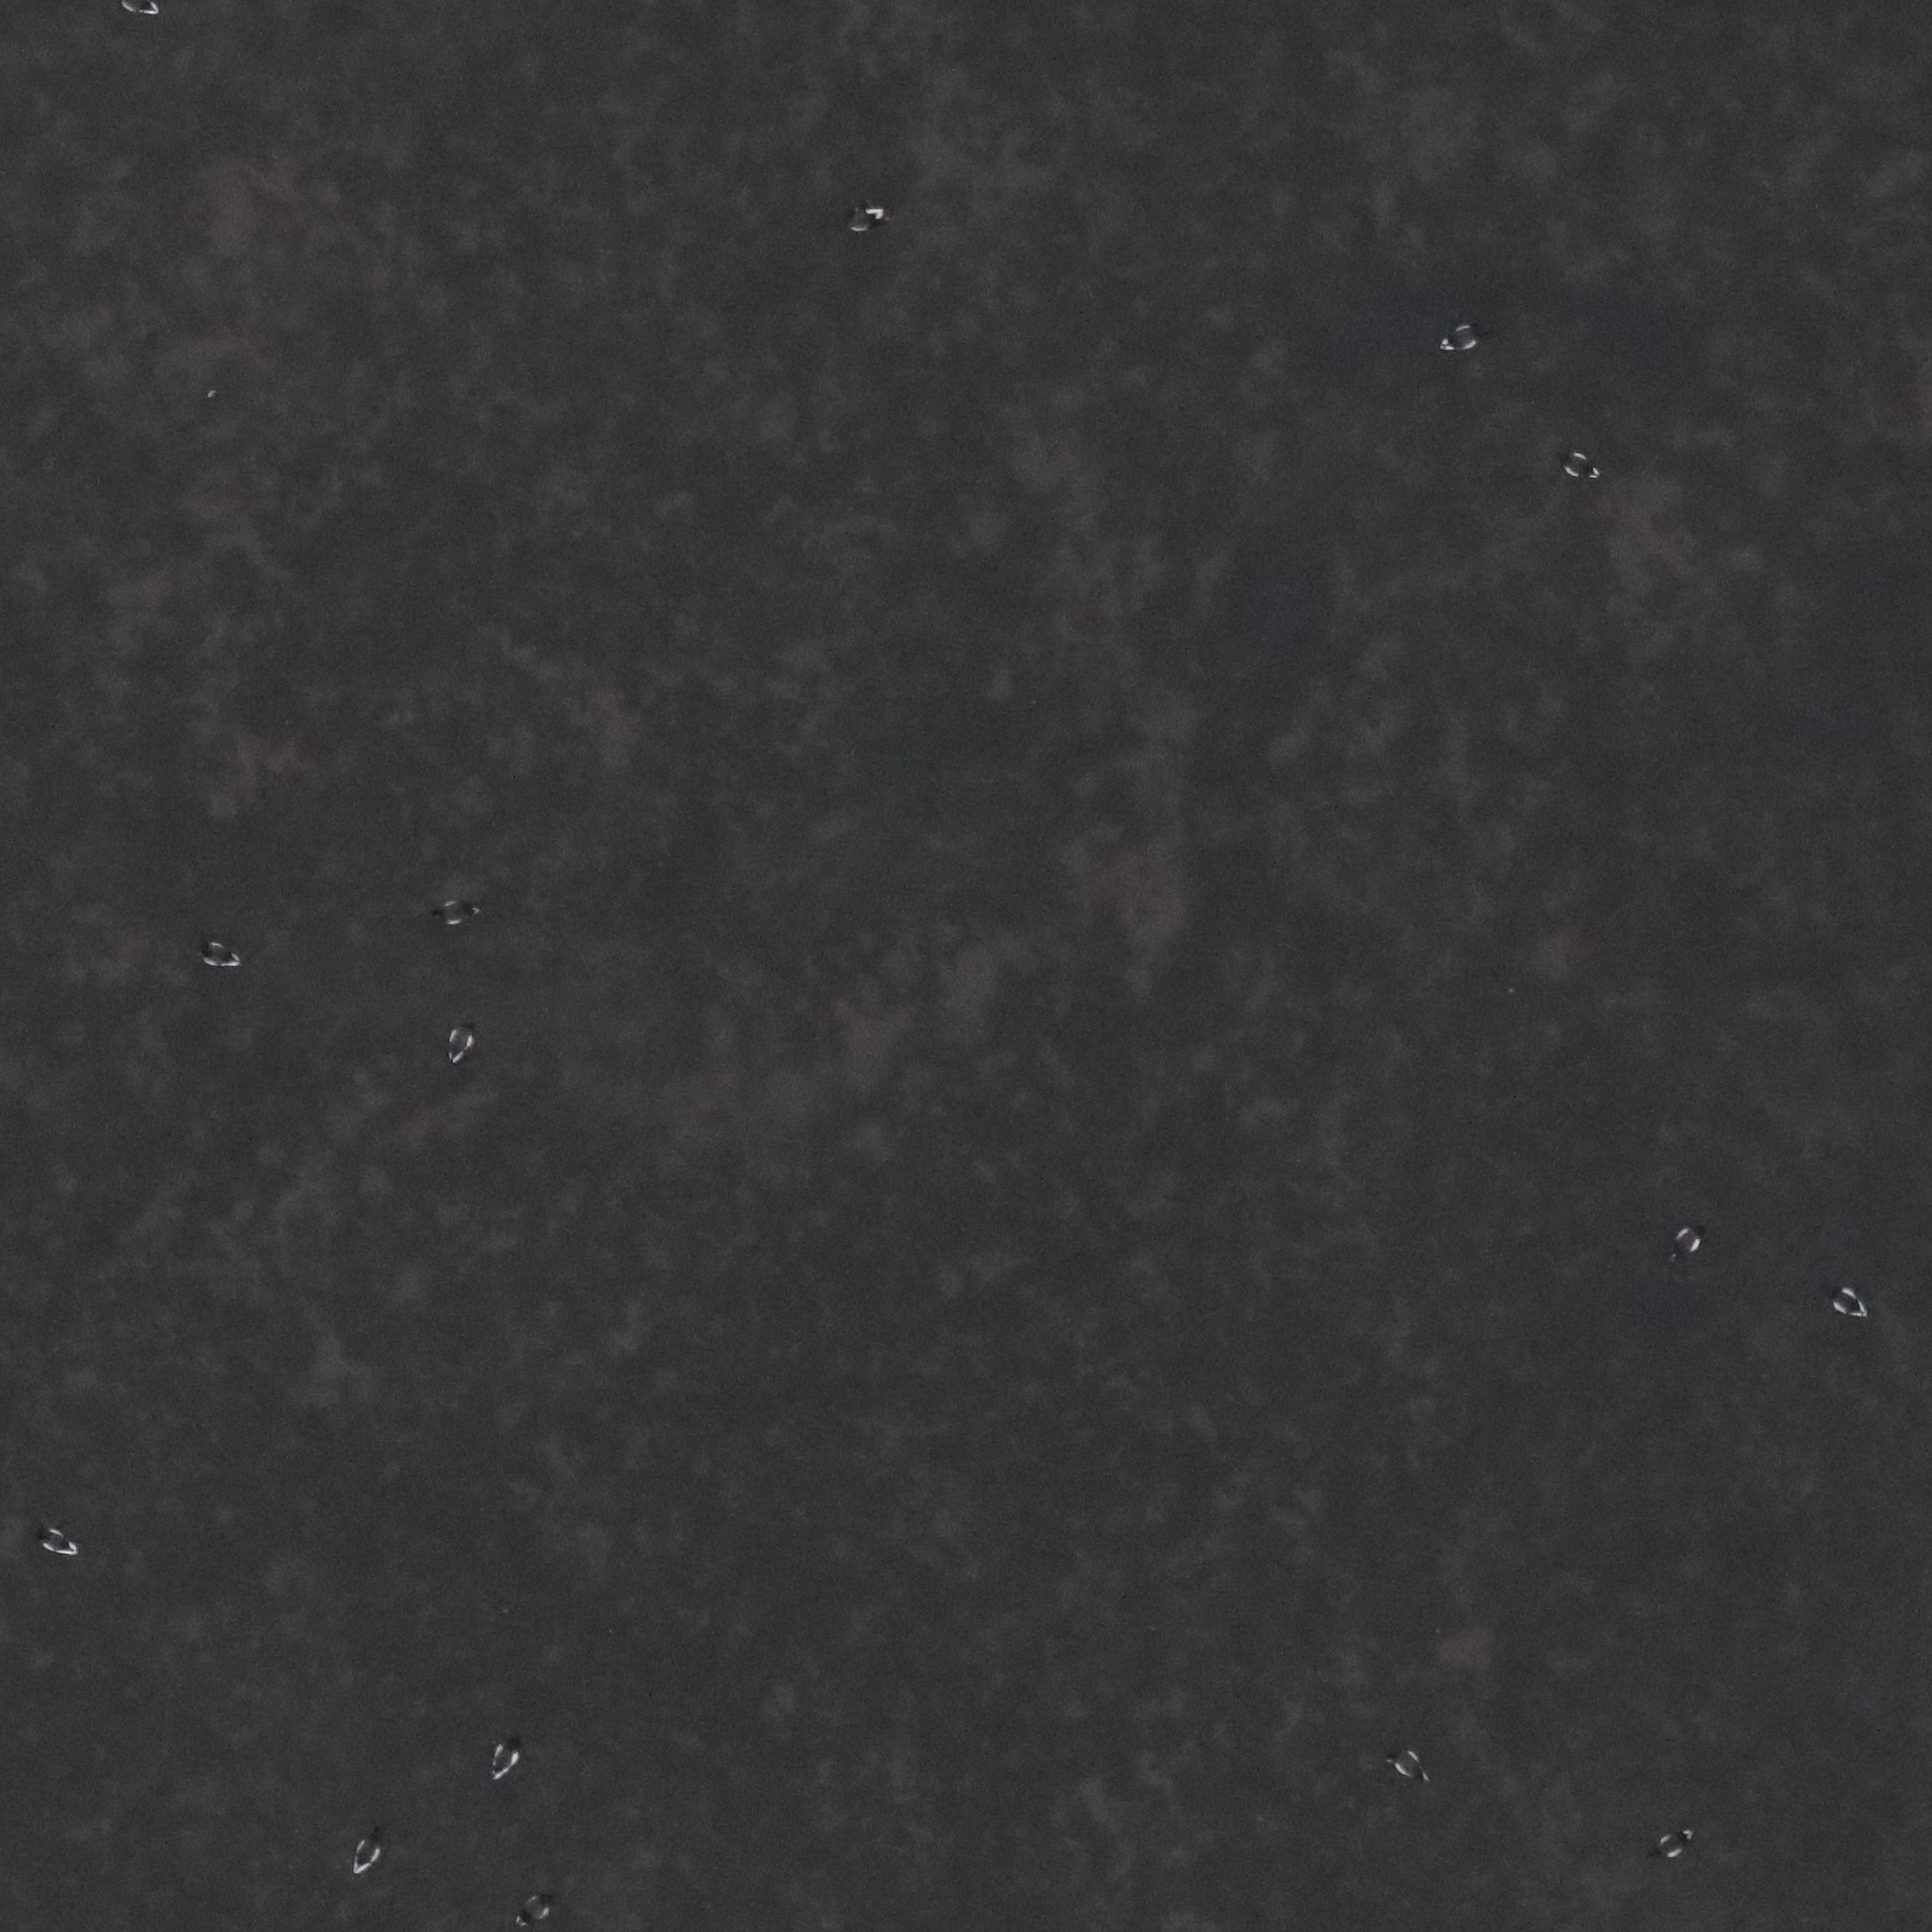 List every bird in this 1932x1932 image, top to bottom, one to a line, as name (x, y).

brant (137, 1)
brant (865, 221)
brant (1462, 337)
brant (1578, 465)
brant (456, 911)
brant (218, 953)
brant (461, 1042)
brant (1689, 1240)
brant (1848, 1303)
brant (57, 1541)
brant (504, 1757)
brant (1408, 1764)
brant (1673, 1842)
brant (368, 1850)
brant (534, 1910)